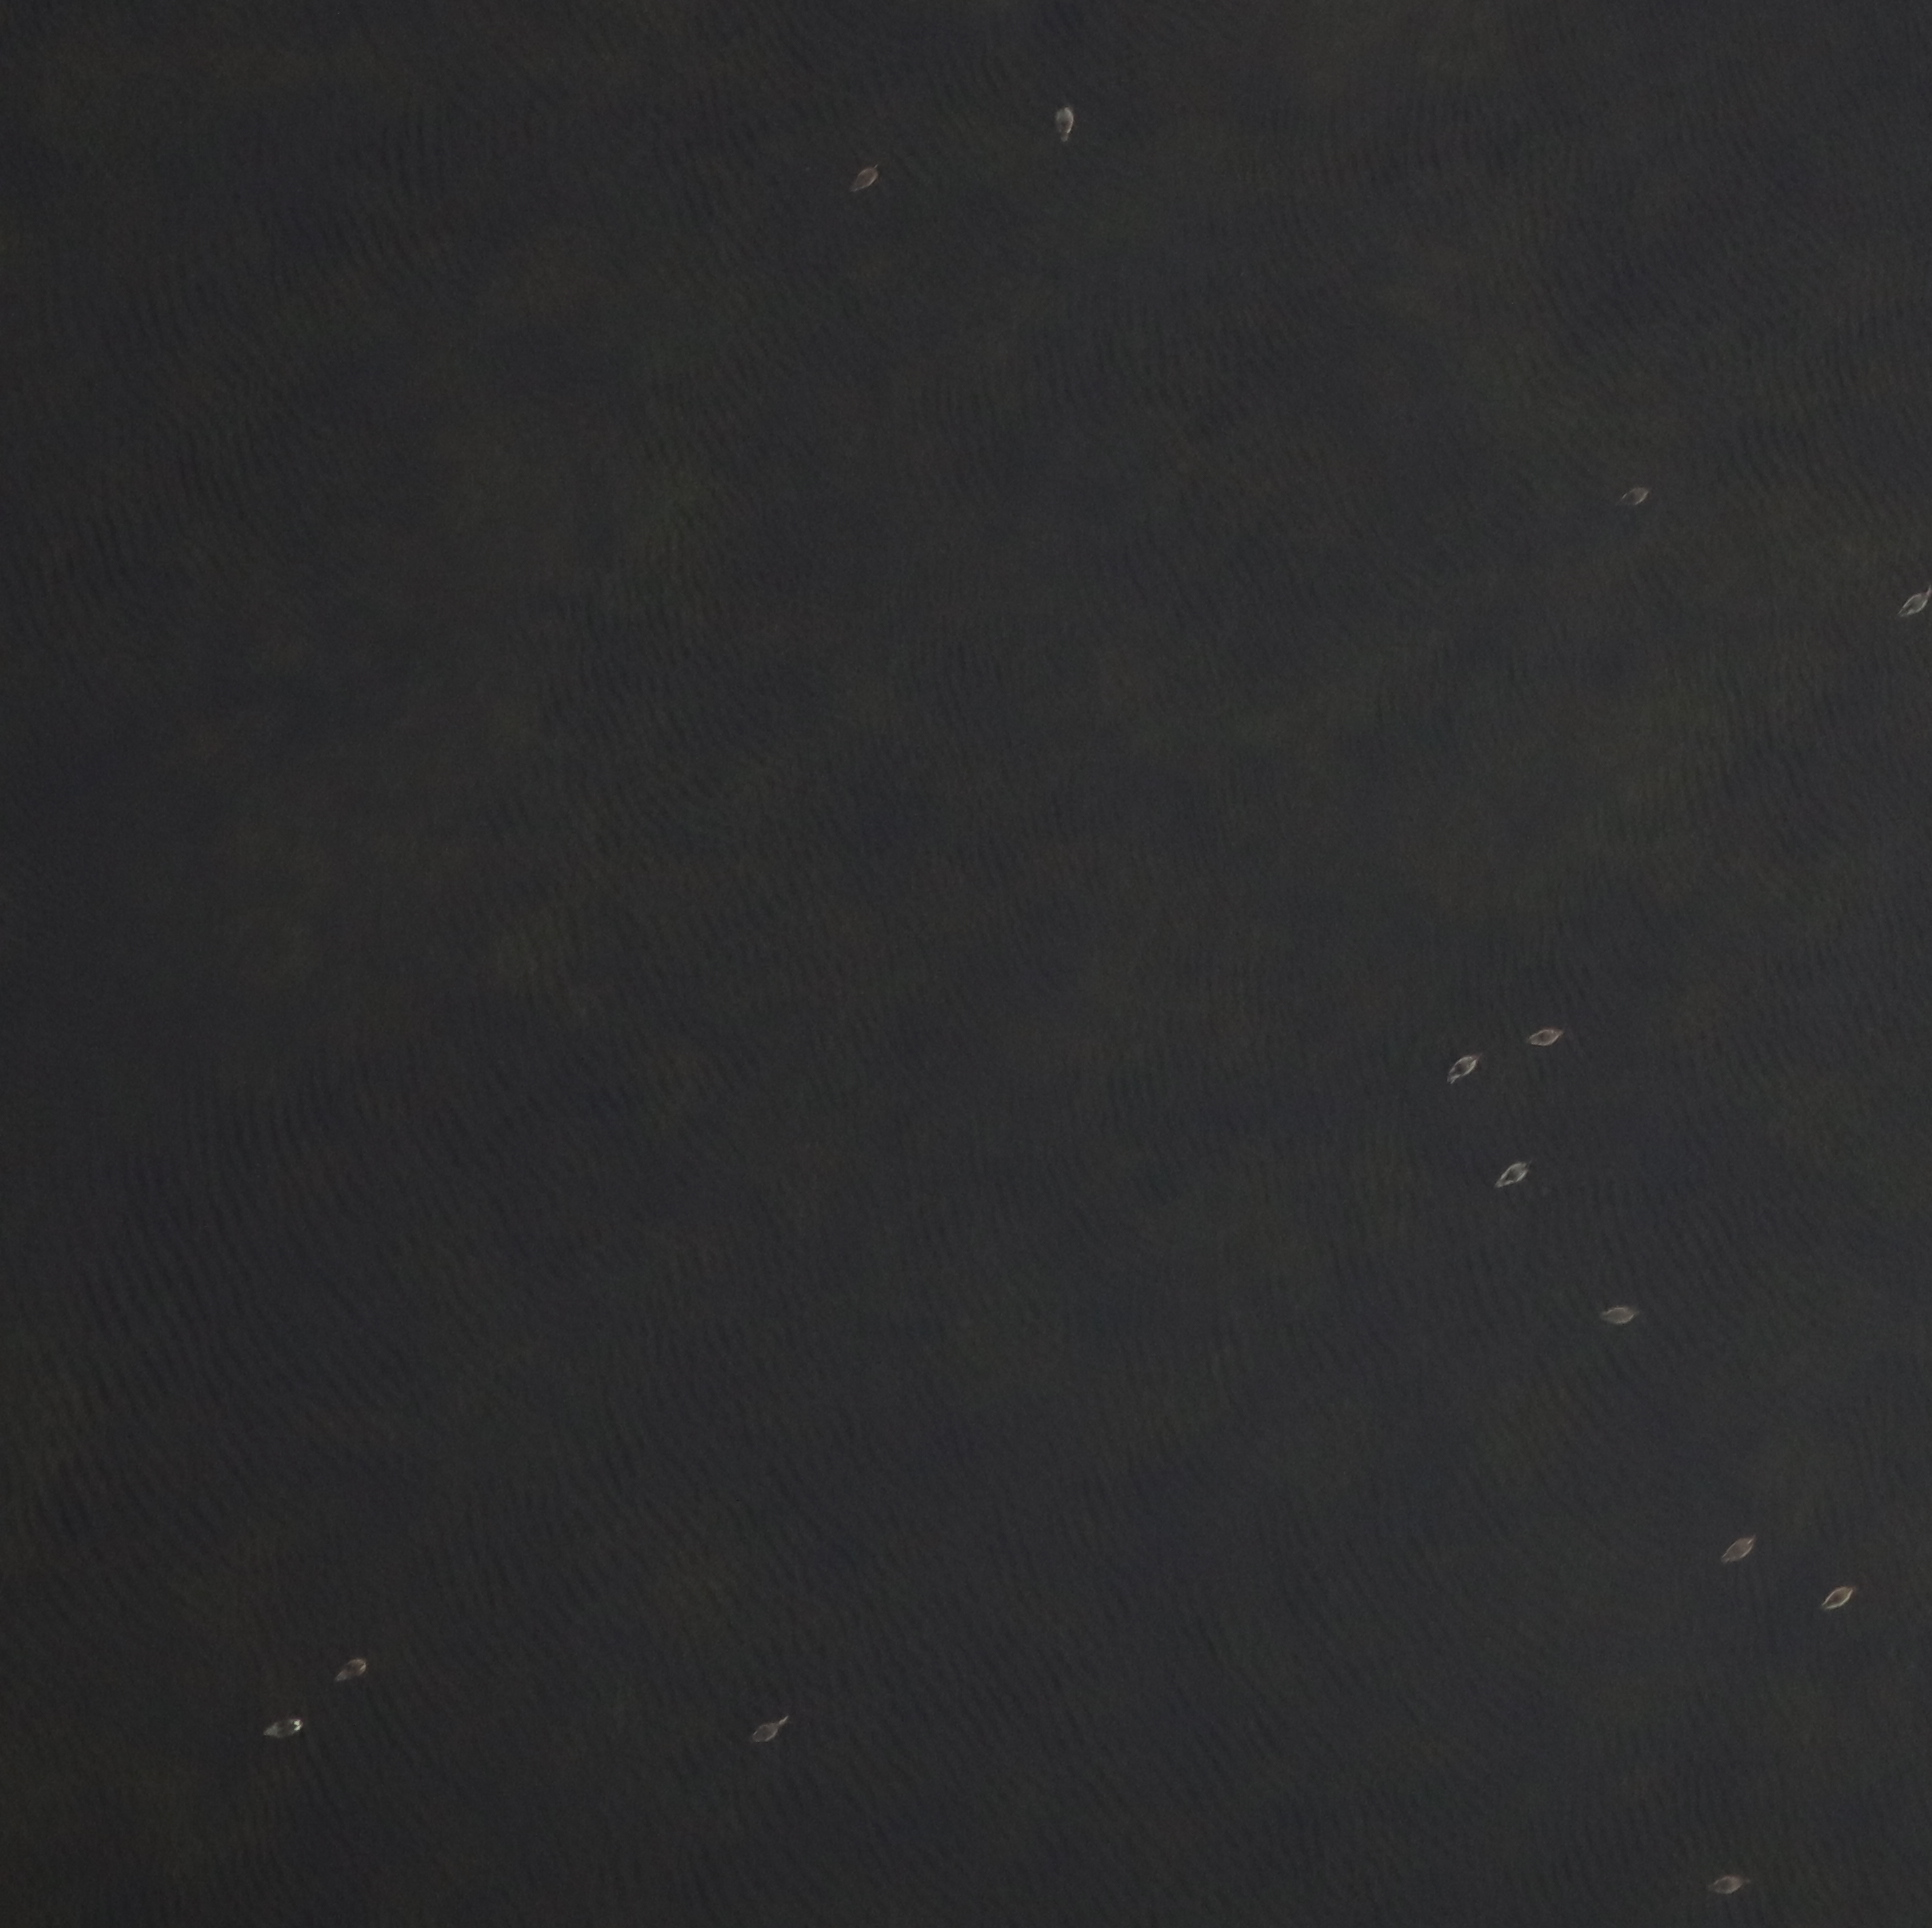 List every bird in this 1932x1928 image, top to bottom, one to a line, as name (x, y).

other bird (1062, 121)
other bird (869, 178)
other bird (1637, 495)
other bird (1917, 603)
other bird (1544, 1037)
other bird (1466, 1068)
other bird (1513, 1175)
other bird (1624, 1316)
other bird (1739, 1550)
other bird (1841, 1597)
other bird (354, 1672)
other bird (287, 1728)
other bird (765, 1731)
other bird (1728, 1884)